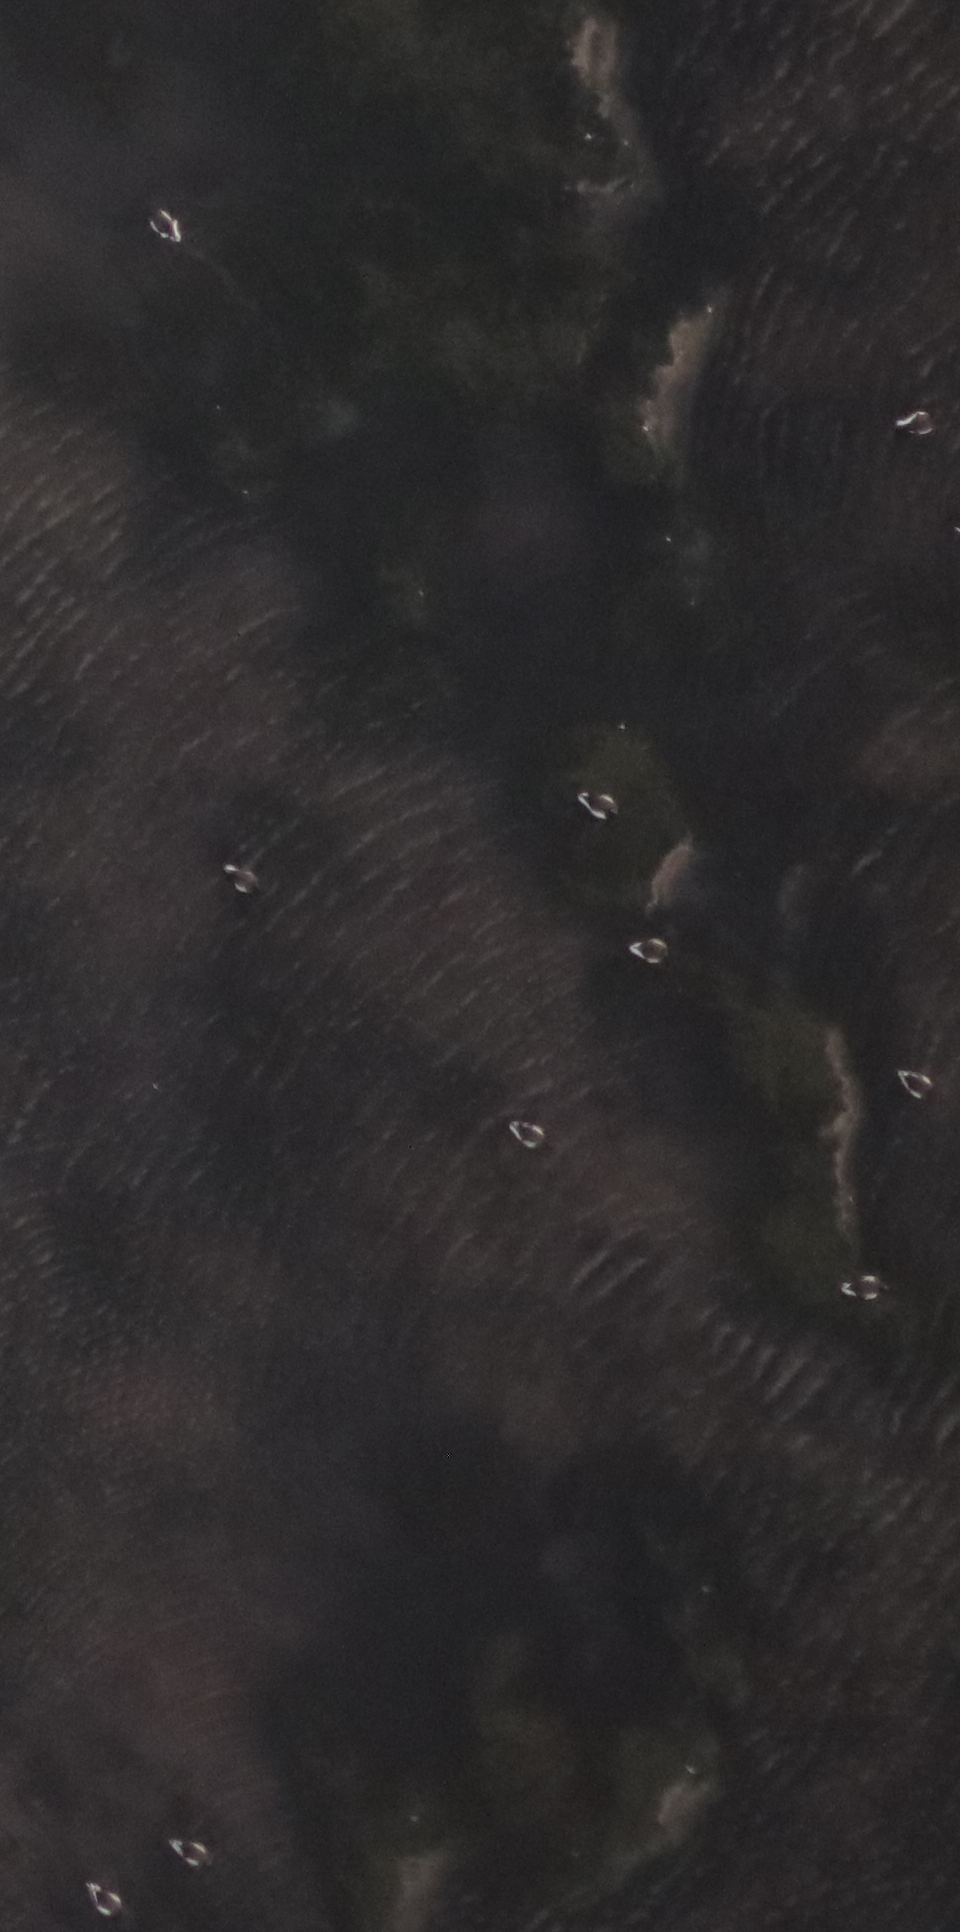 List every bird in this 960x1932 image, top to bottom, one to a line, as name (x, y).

brant (165, 224)
brant (919, 421)
brant (599, 804)
brant (243, 878)
brant (652, 949)
brant (916, 1086)
brant (529, 1134)
brant (865, 1288)
brant (192, 1851)
brant (106, 1899)